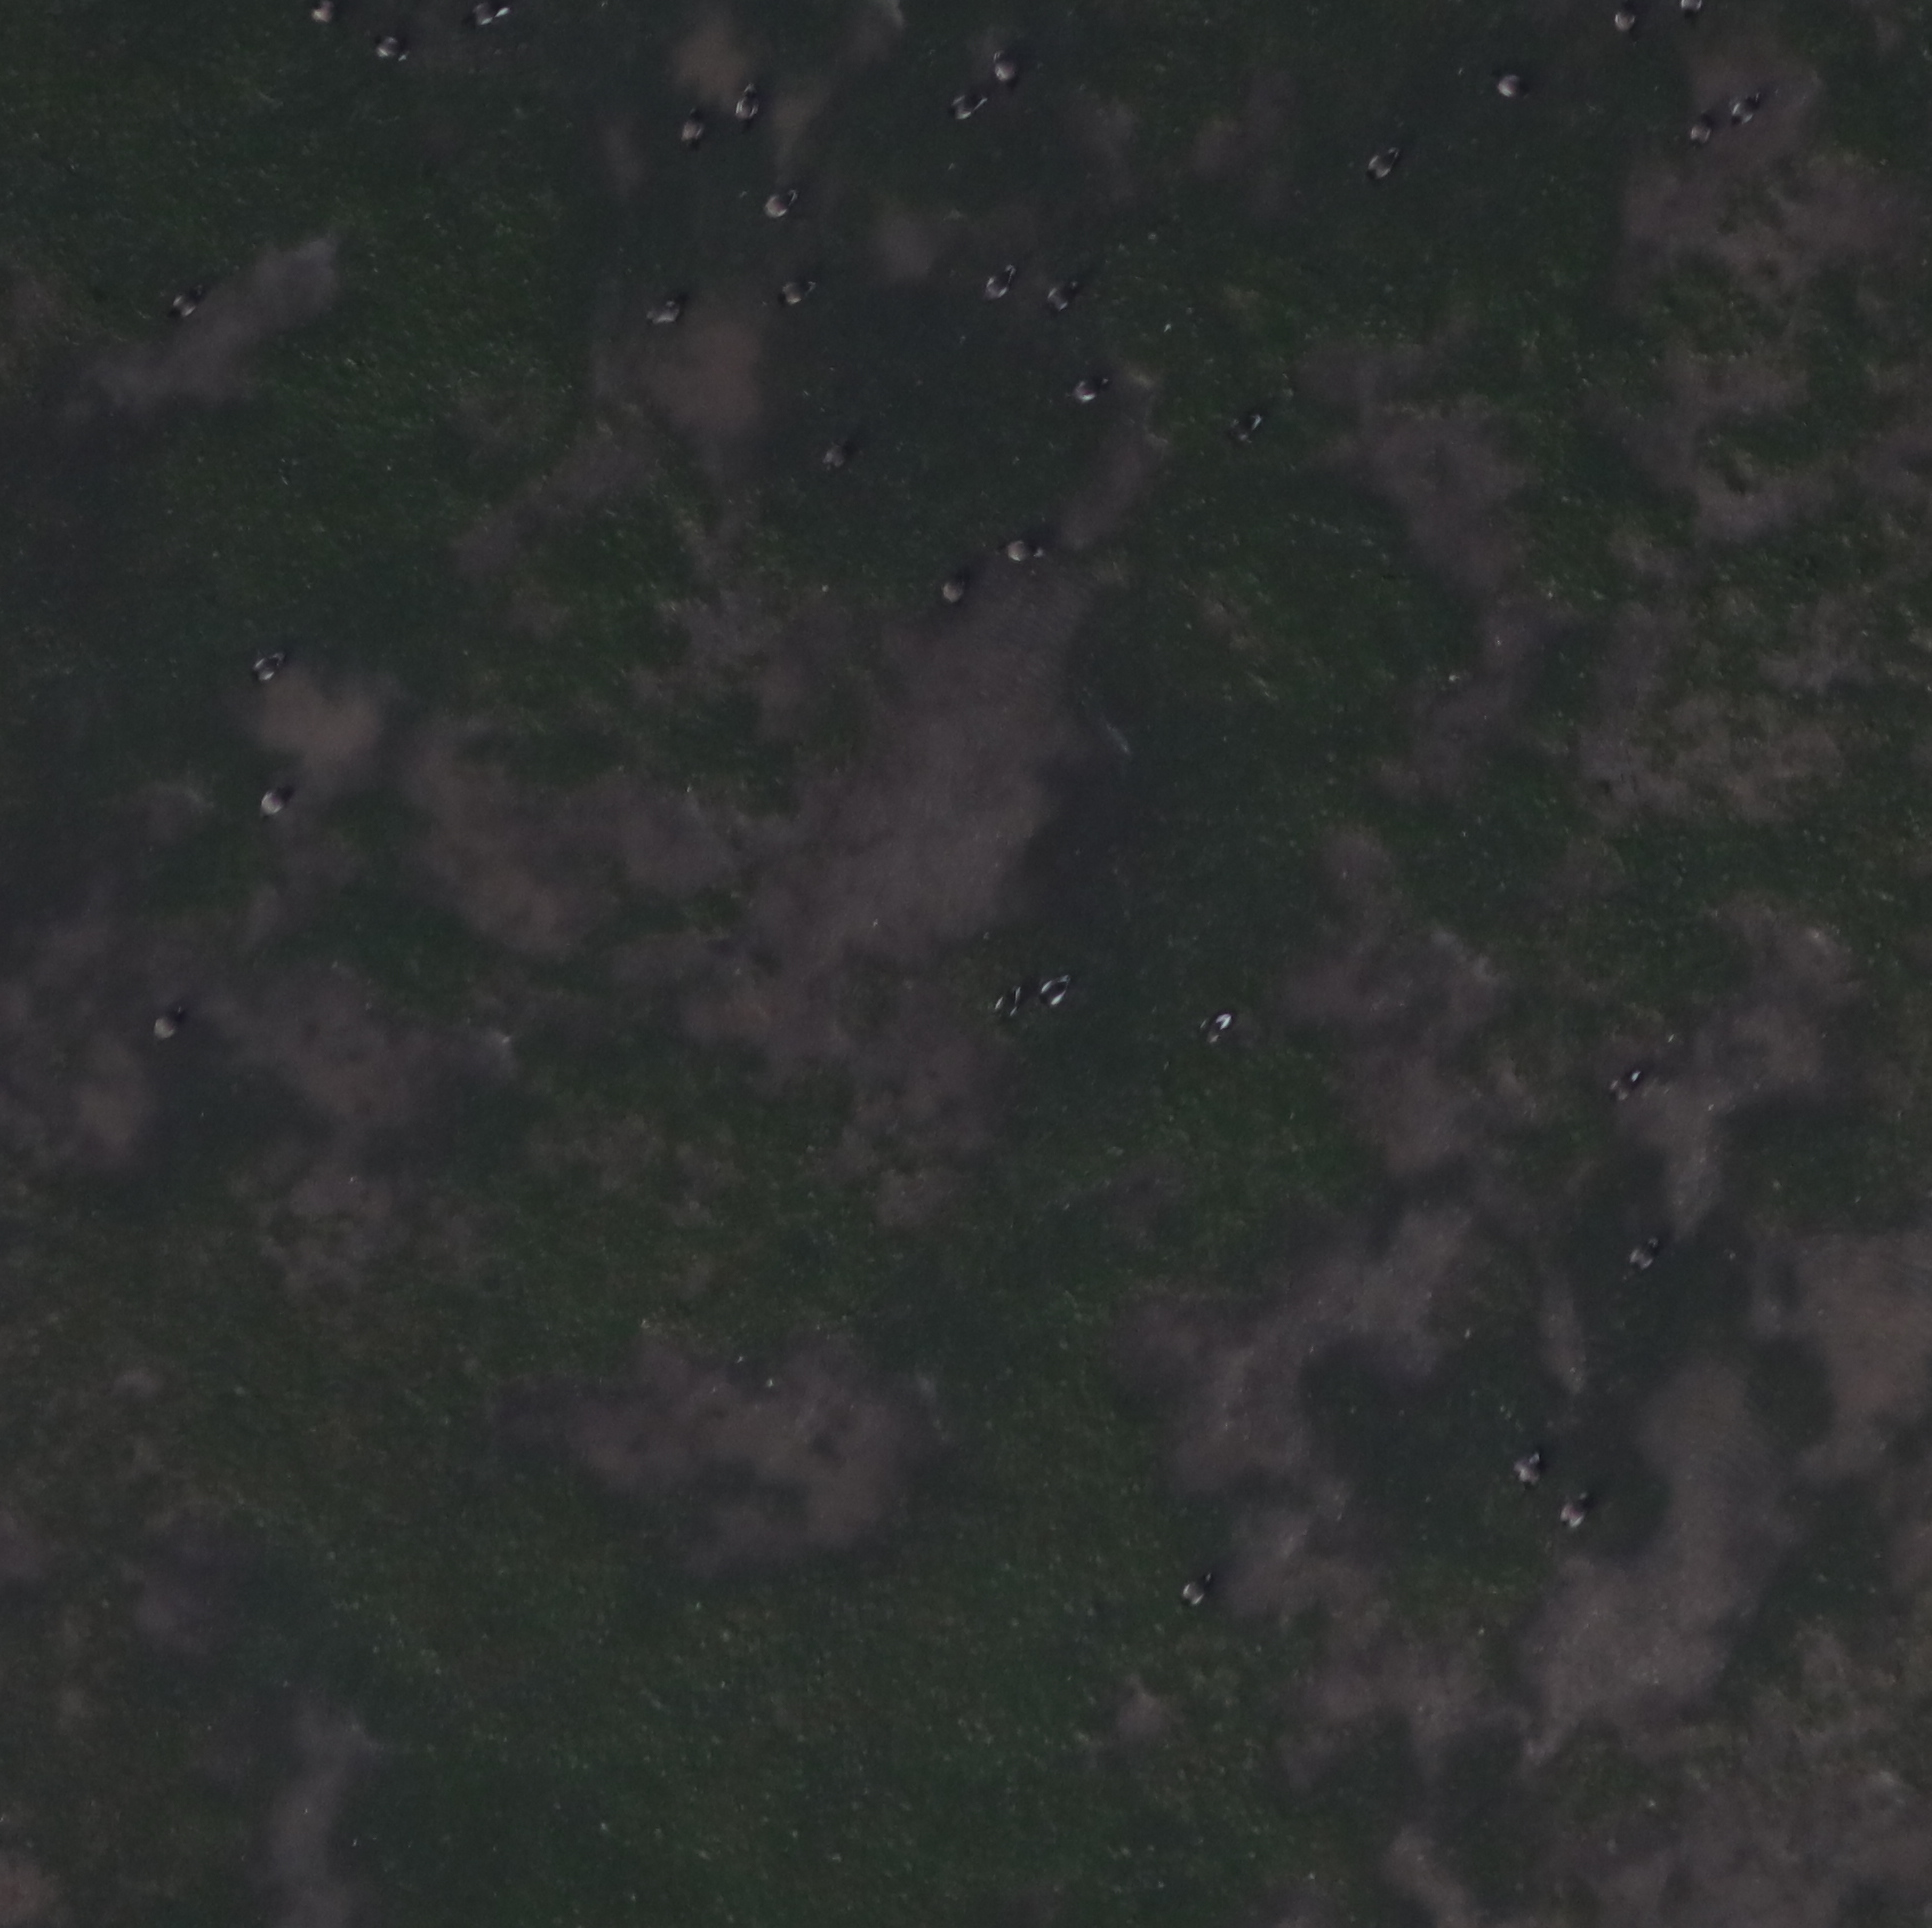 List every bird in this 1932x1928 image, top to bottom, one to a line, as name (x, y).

brant (322, 11)
brant (487, 13)
brant (1626, 21)
brant (393, 49)
brant (1005, 67)
brant (1513, 86)
brant (1749, 106)
brant (746, 107)
brant (967, 107)
brant (694, 127)
brant (1698, 127)
brant (1383, 165)
brant (779, 203)
brant (998, 285)
brant (796, 292)
brant (1062, 295)
brant (192, 300)
brant (657, 313)
brant (1087, 390)
brant (1244, 427)
brant (836, 461)
brant (1020, 550)
brant (958, 594)
brant (266, 668)
brant (273, 804)
brant (1053, 991)
brant (1009, 1006)
brant (167, 1023)
brant (1216, 1028)
brant (1623, 1086)
brant (1645, 1255)
brant (1529, 1471)
brant (1577, 1512)
brant (1194, 1593)